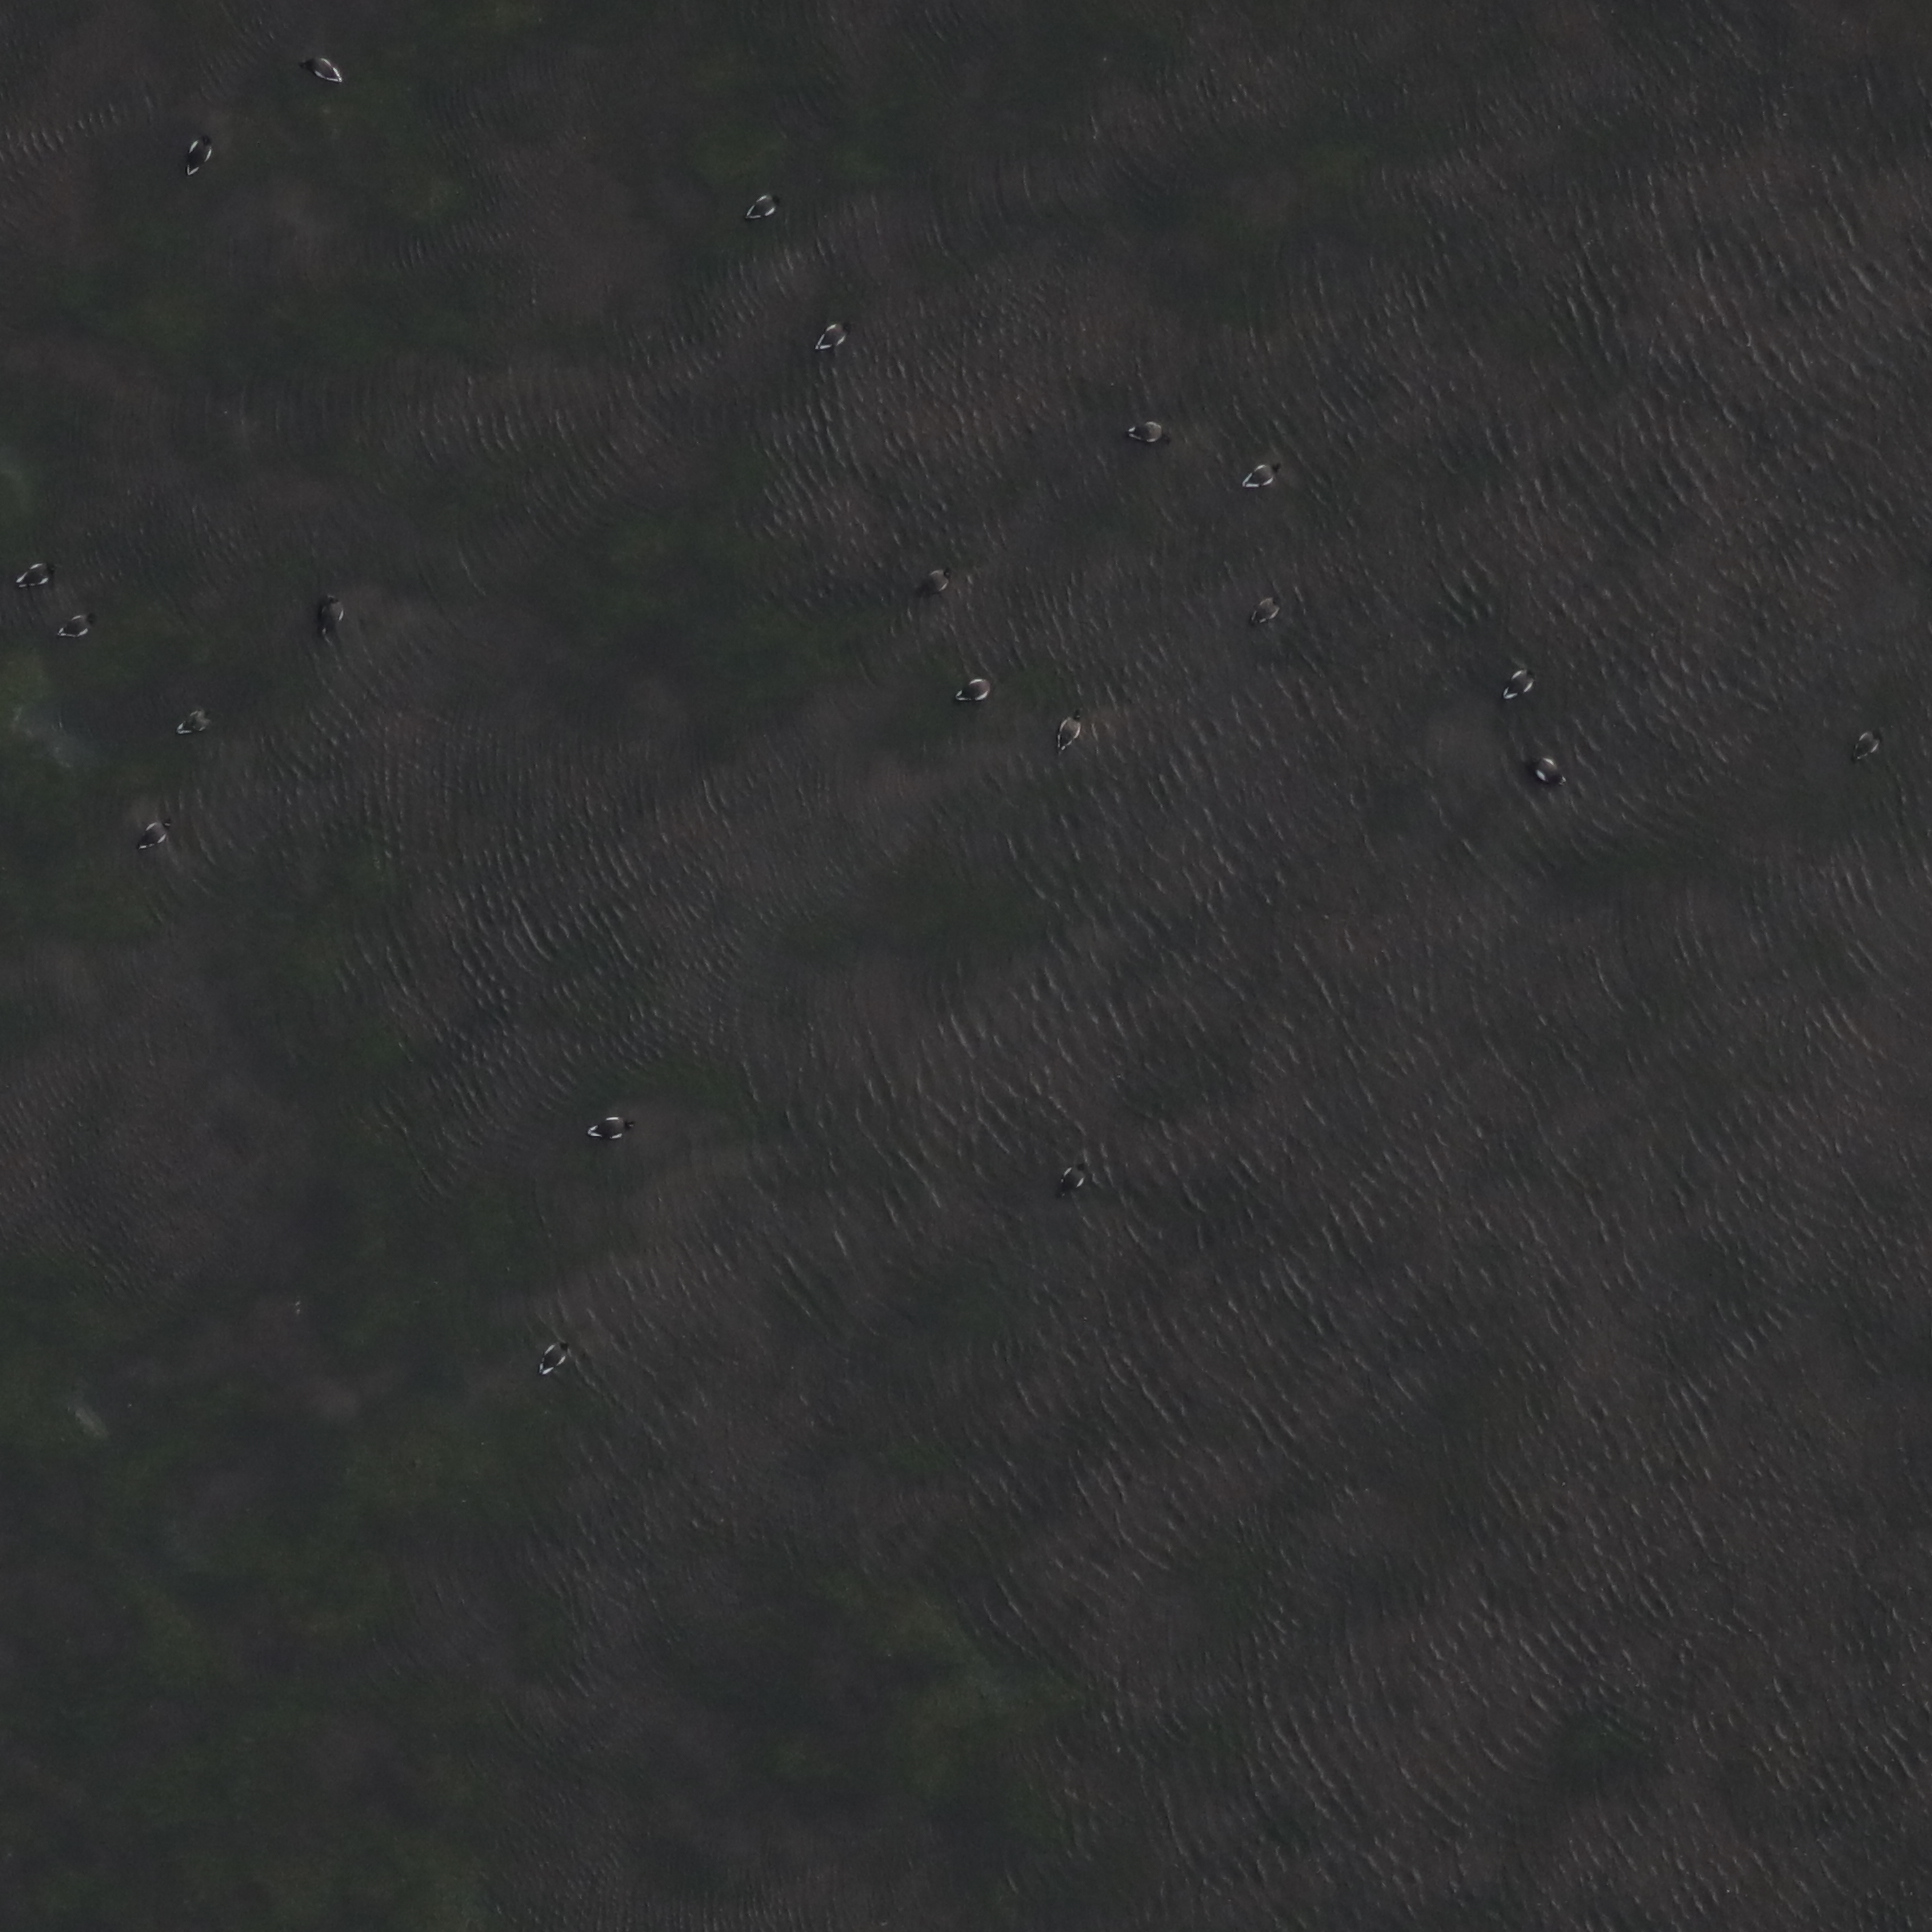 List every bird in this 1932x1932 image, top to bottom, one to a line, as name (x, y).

brant (323, 69)
brant (202, 155)
brant (765, 208)
brant (834, 339)
brant (1150, 432)
brant (1263, 474)
brant (35, 577)
brant (937, 582)
brant (1265, 611)
brant (333, 619)
brant (74, 626)
brant (1518, 683)
brant (977, 689)
brant (191, 721)
brant (1068, 732)
brant (1868, 745)
brant (1548, 772)
brant (155, 831)
brant (613, 1128)
brant (1070, 1178)
brant (556, 1355)